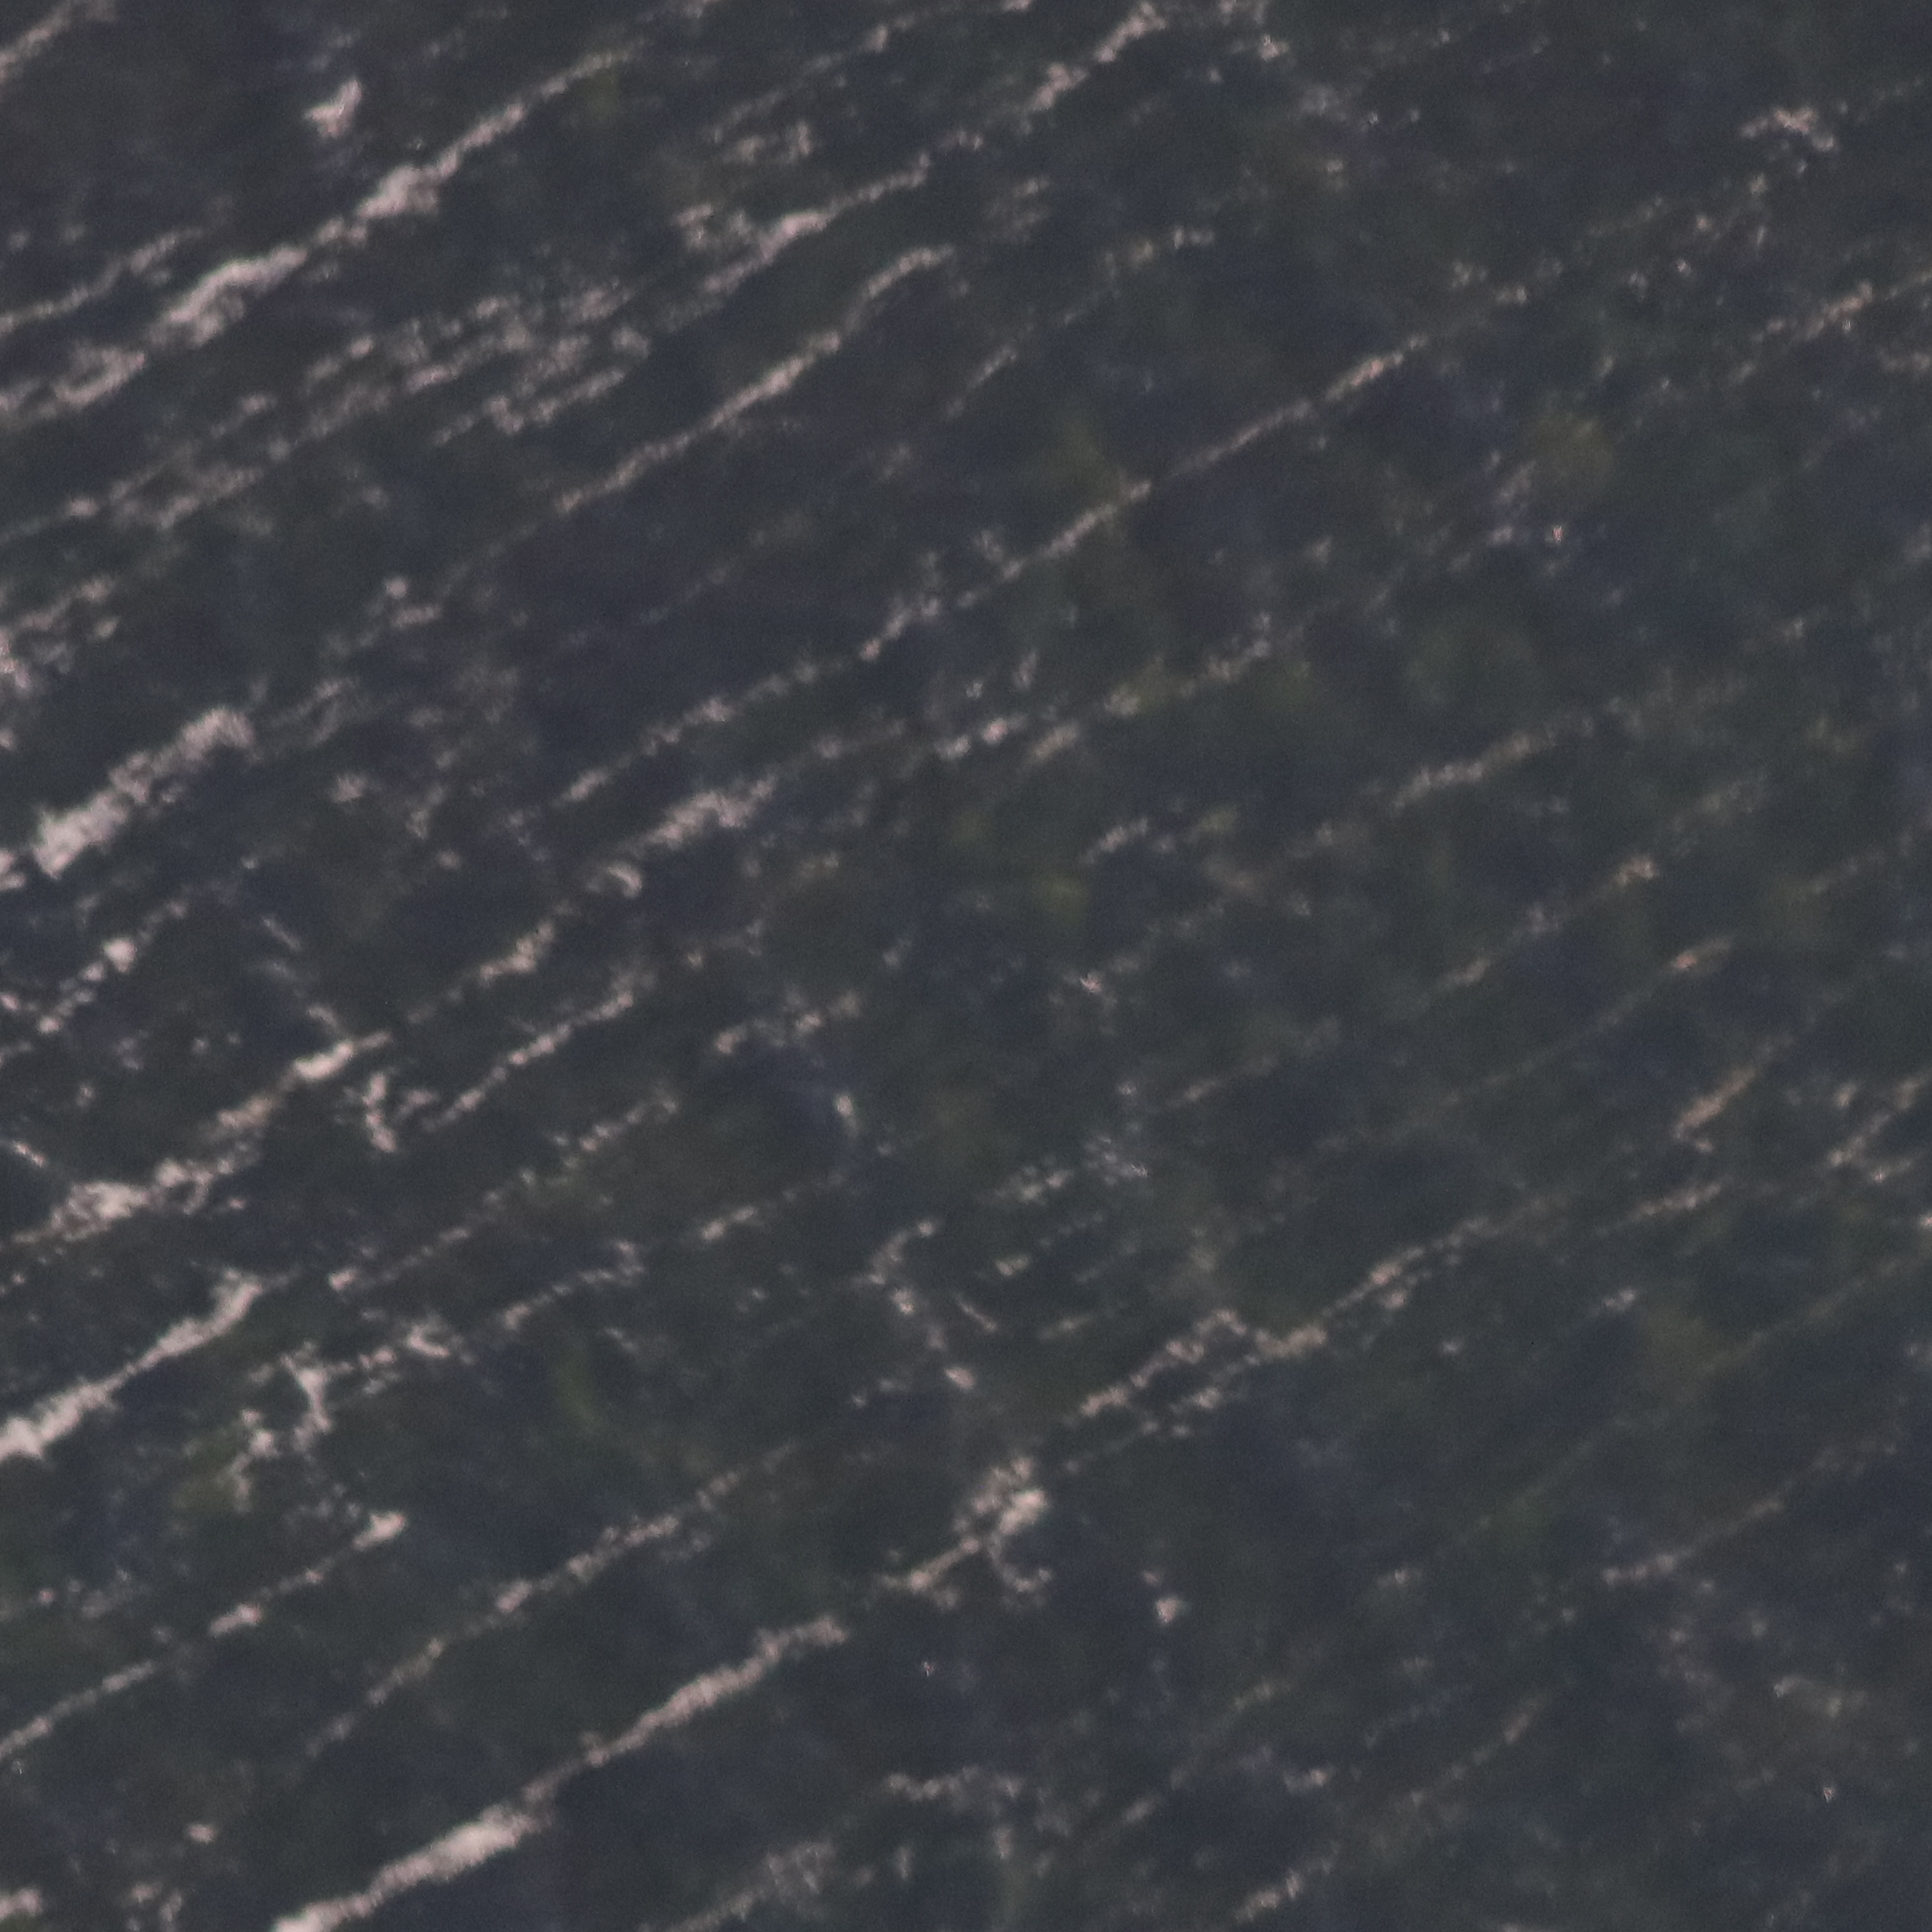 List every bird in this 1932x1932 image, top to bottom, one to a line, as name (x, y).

None